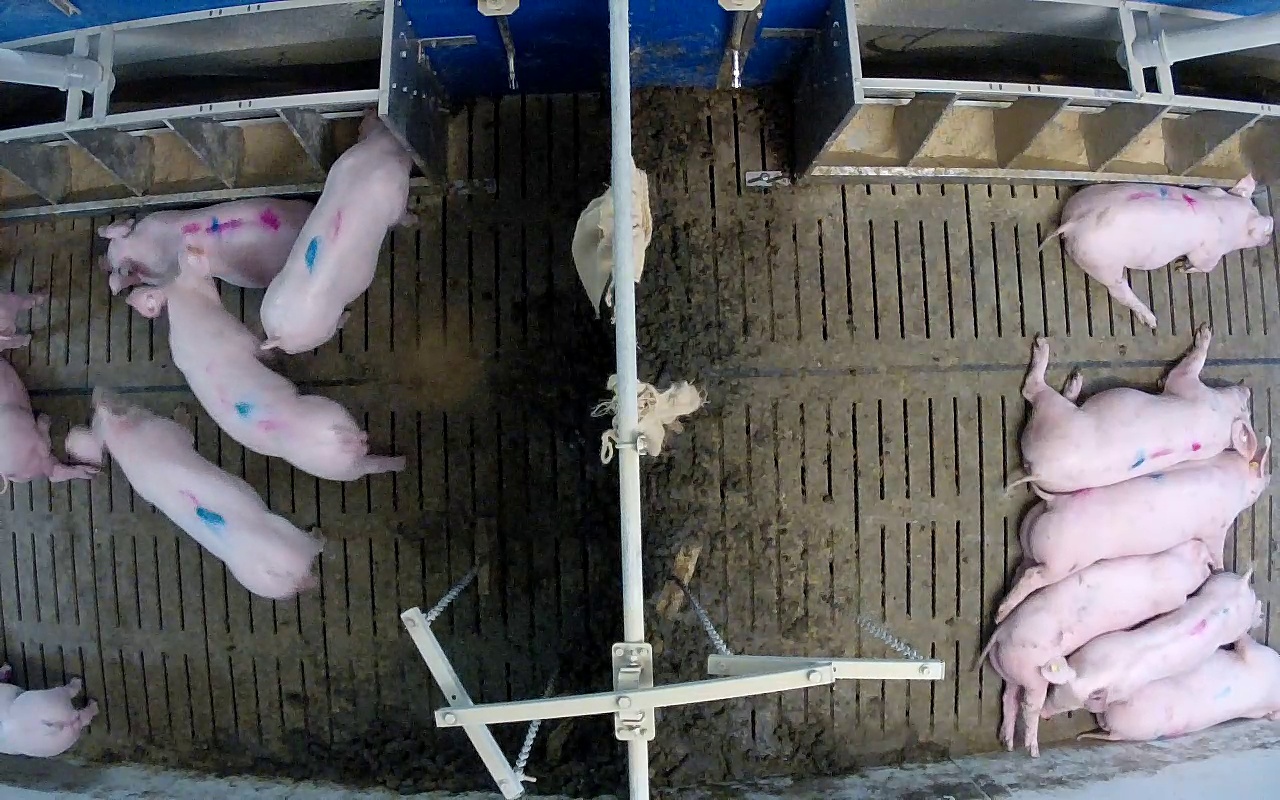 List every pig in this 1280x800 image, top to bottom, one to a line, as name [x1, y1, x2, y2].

pig [261, 108, 421, 356]
pig [1039, 173, 1272, 329]
pig [97, 198, 319, 297]
pig [124, 248, 408, 482]
pig [1, 292, 44, 354]
pig [1002, 327, 1260, 492]
pig [1, 356, 99, 494]
pig [61, 387, 325, 600]
pig [993, 435, 1273, 623]
pig [972, 539, 1216, 760]
pig [1037, 569, 1265, 723]
pig [1075, 634, 1279, 742]
pig [0, 667, 101, 760]